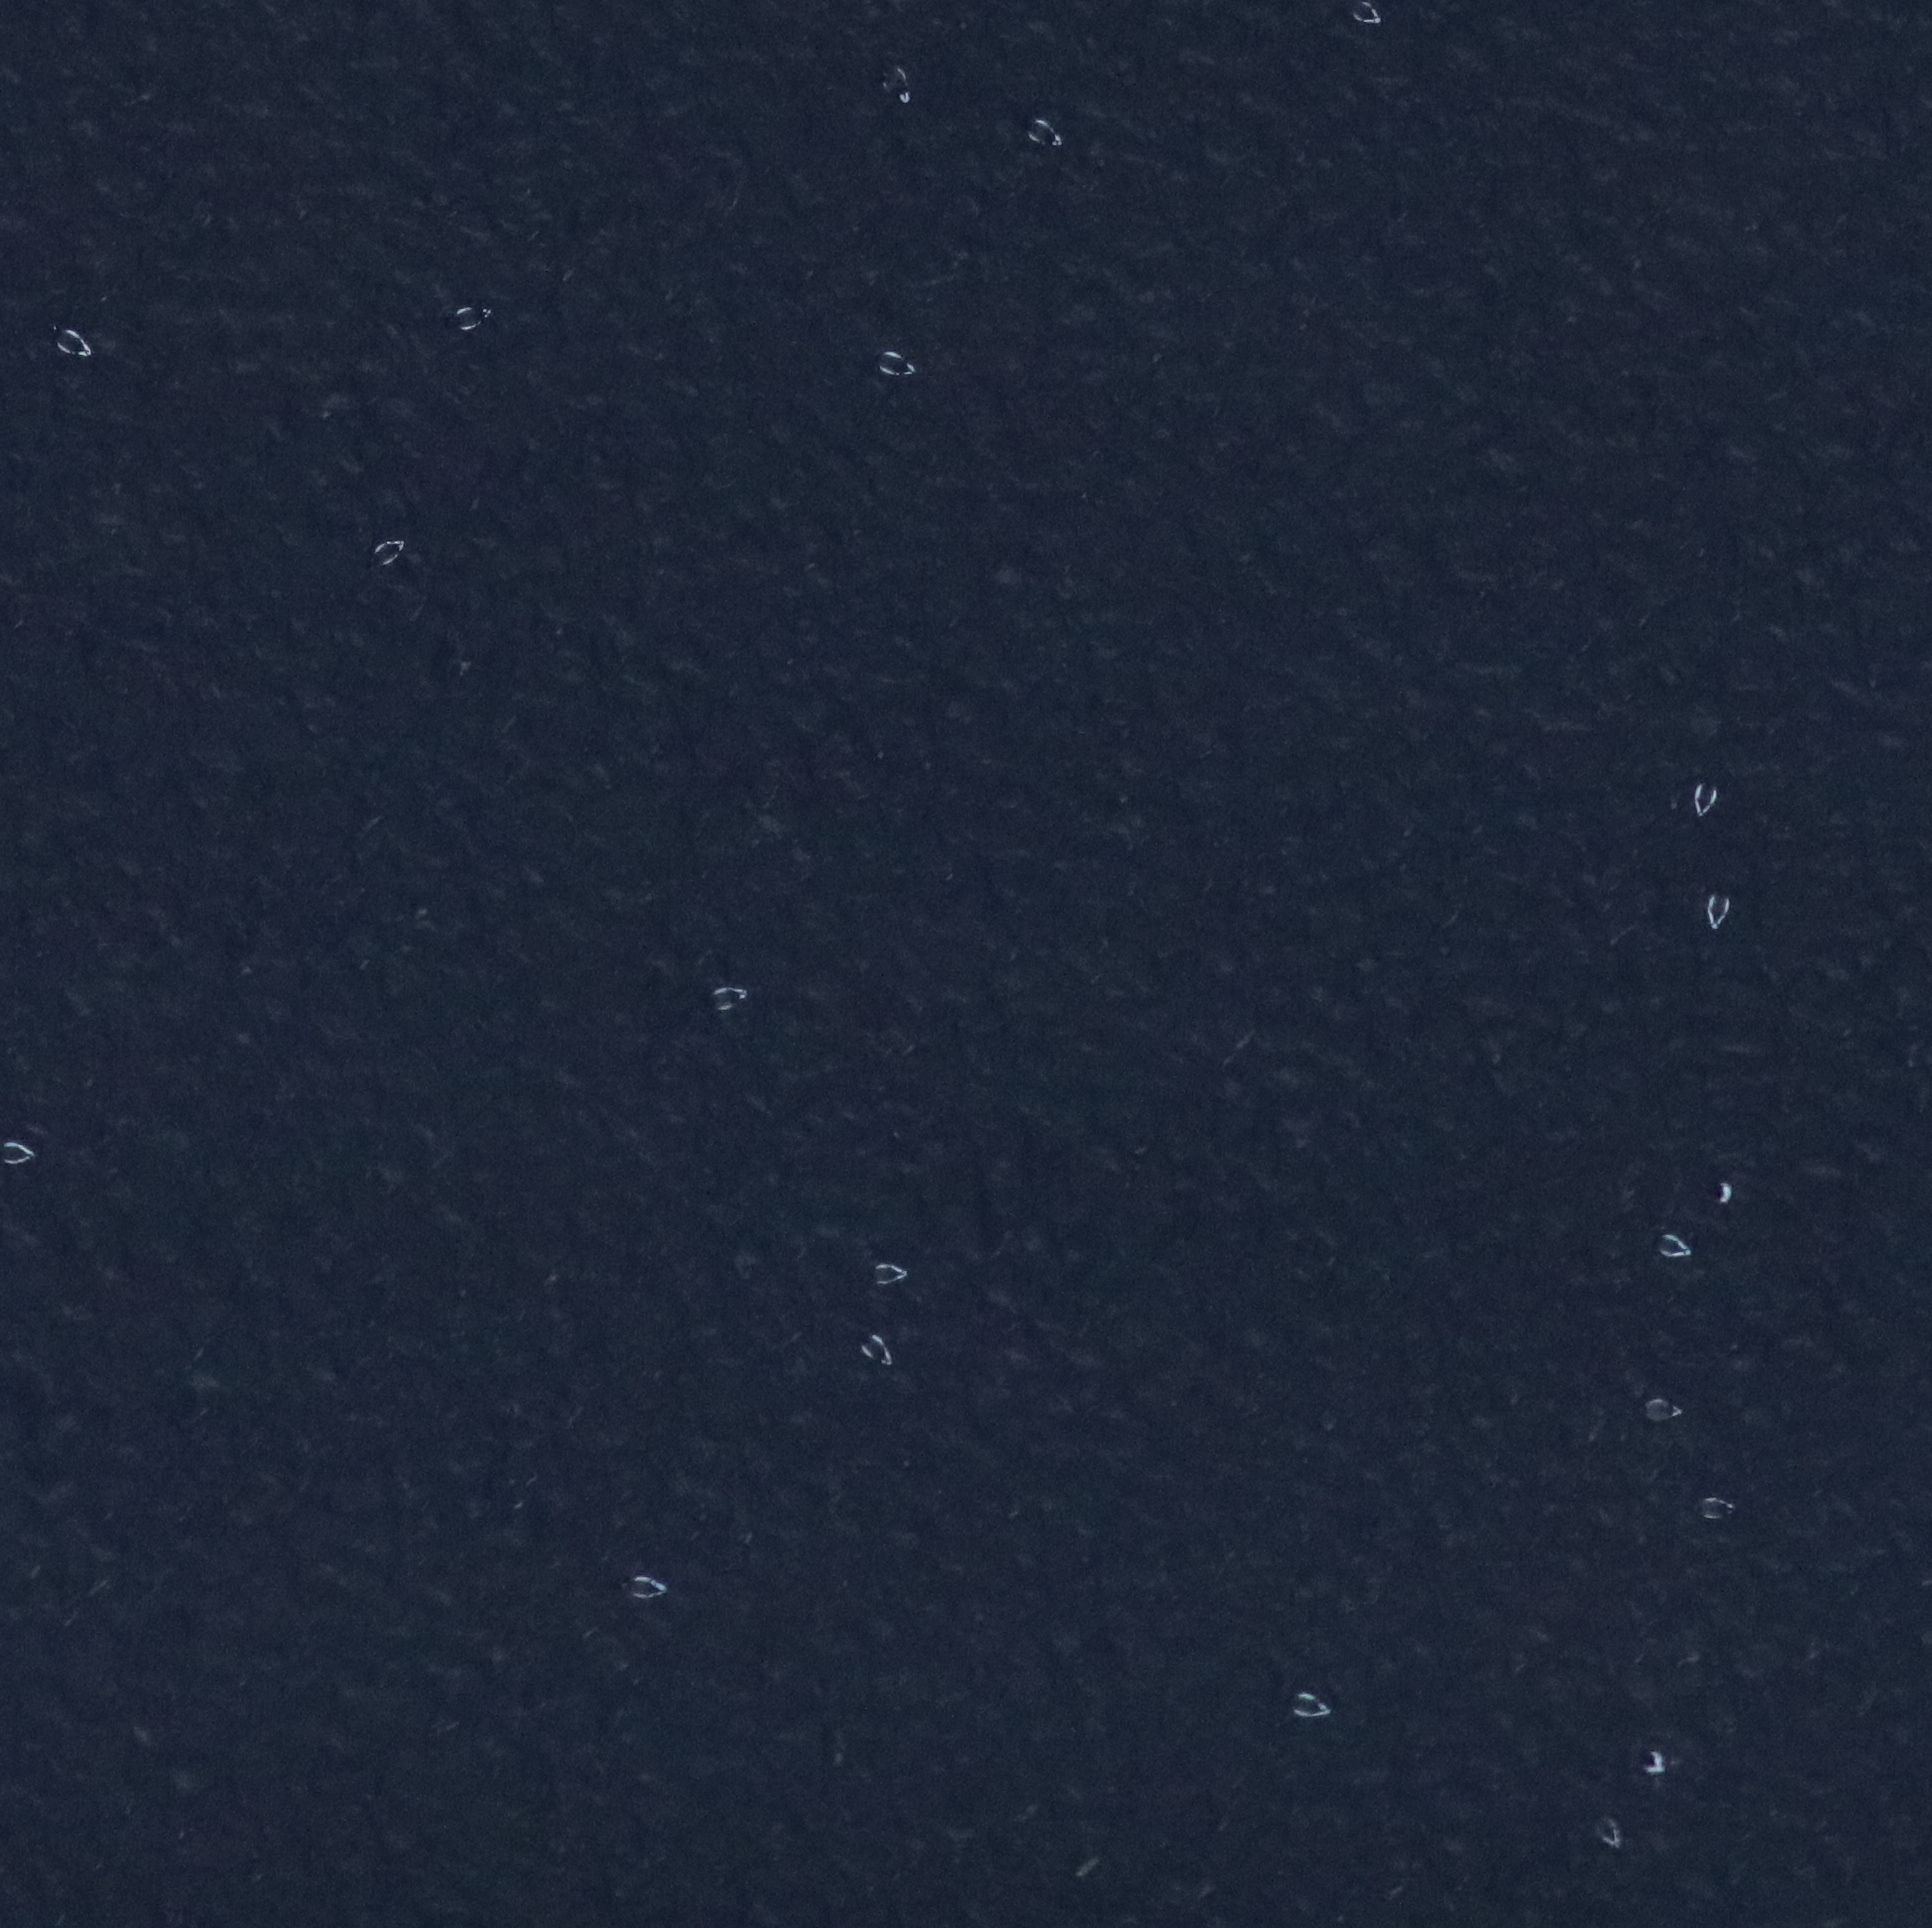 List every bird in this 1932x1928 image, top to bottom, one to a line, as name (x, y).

brant (1364, 12)
brant (894, 80)
brant (1044, 134)
brant (467, 318)
brant (70, 342)
brant (893, 364)
brant (388, 554)
brant (1705, 797)
brant (1719, 908)
brant (728, 998)
brant (15, 1153)
brant (1719, 1190)
brant (1670, 1246)
brant (886, 1275)
brant (875, 1349)
brant (1660, 1409)
brant (1715, 1507)
brant (643, 1588)
brant (1308, 1706)
brant (1650, 1760)
brant (1608, 1832)